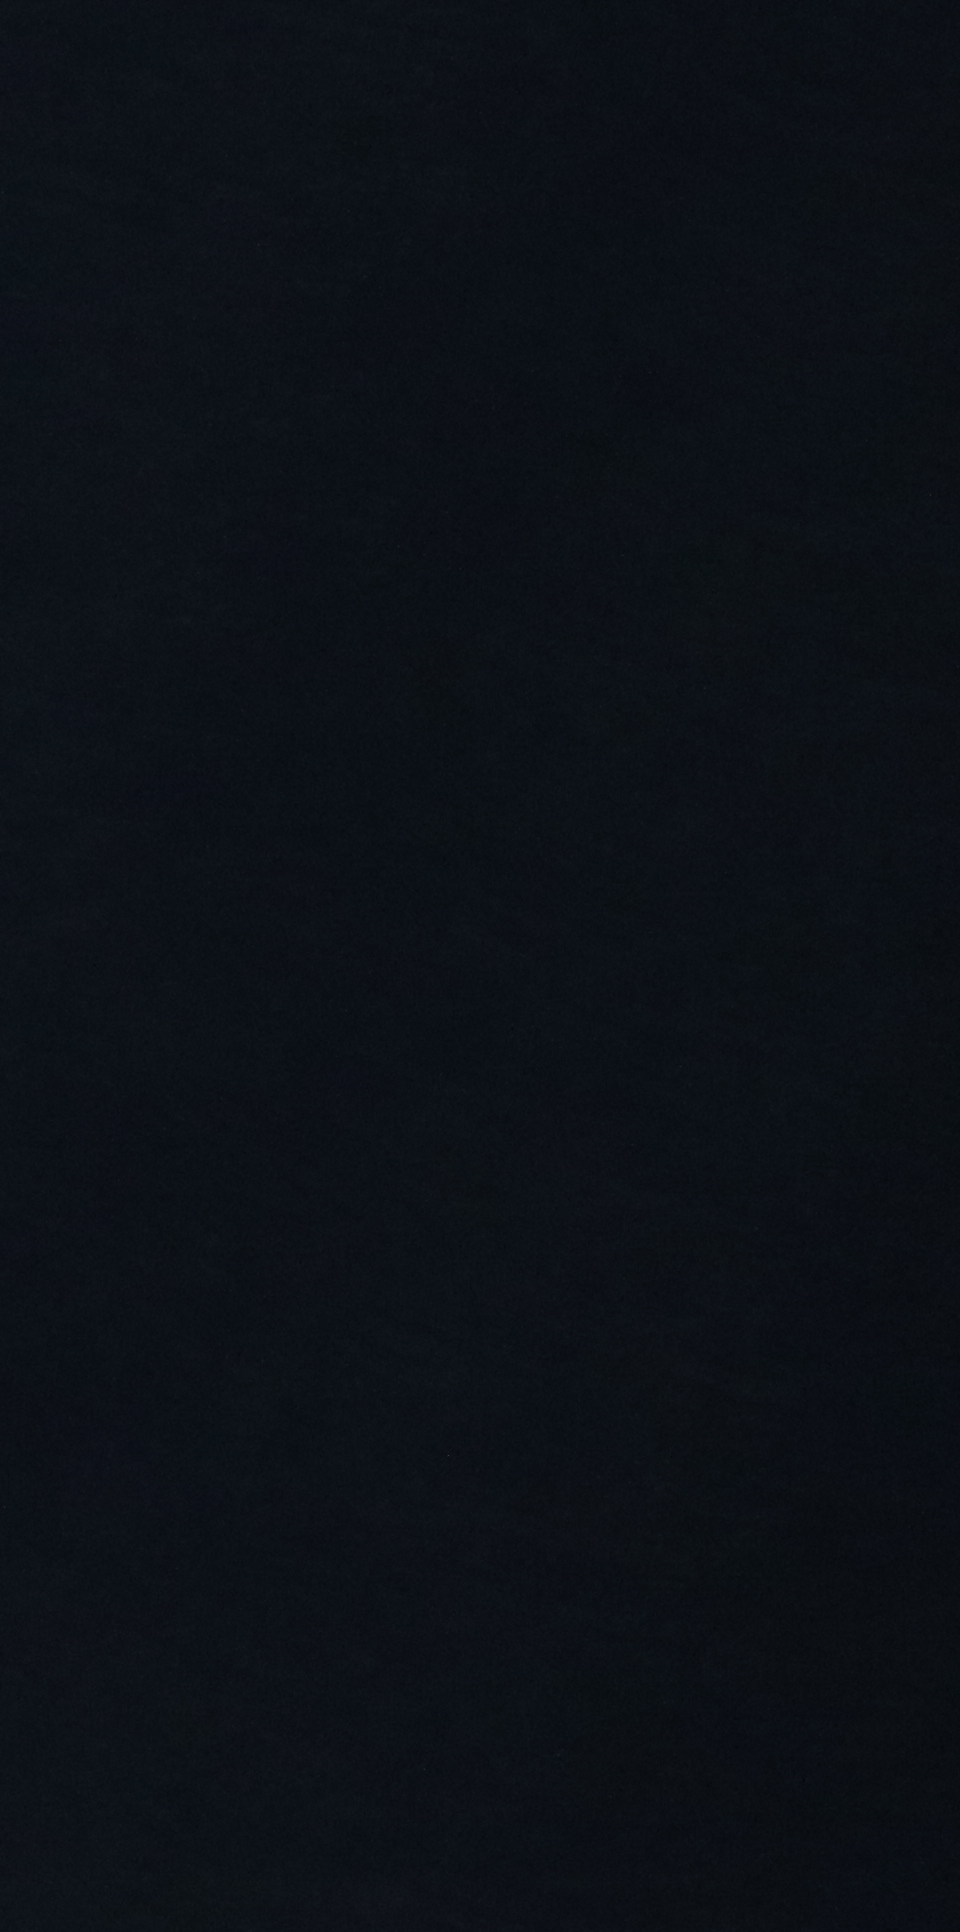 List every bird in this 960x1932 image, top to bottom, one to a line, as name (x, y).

None